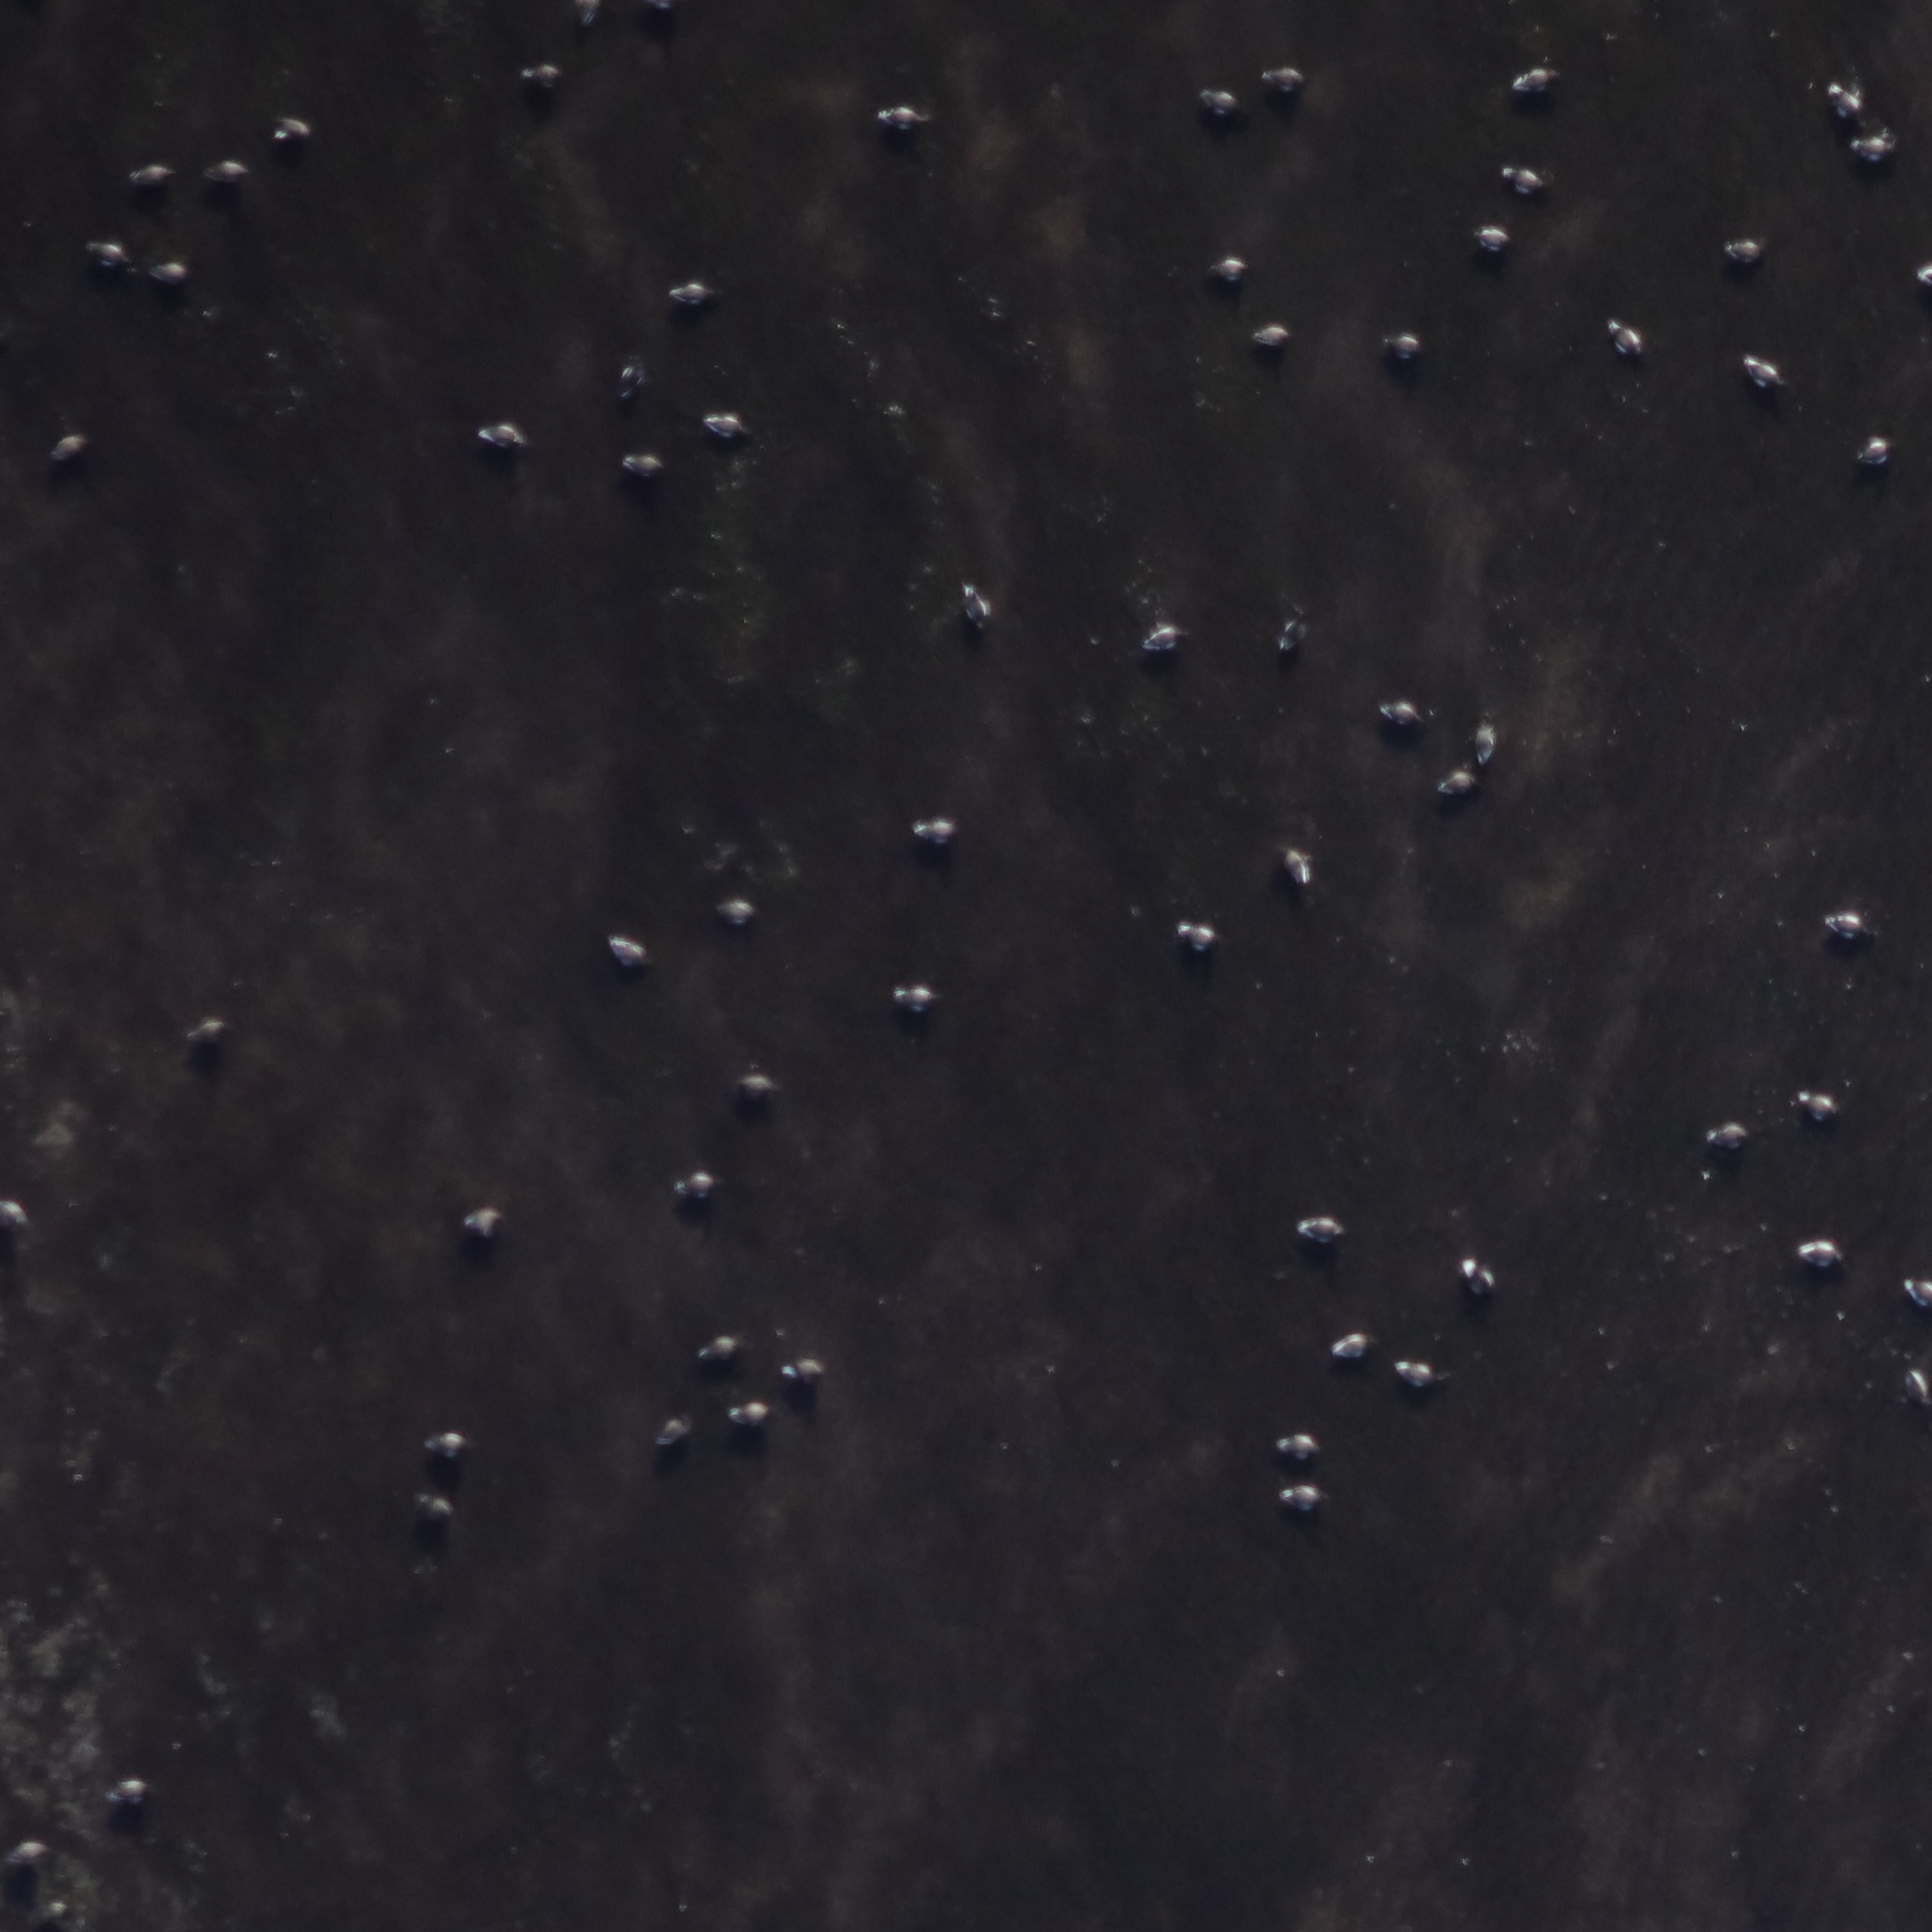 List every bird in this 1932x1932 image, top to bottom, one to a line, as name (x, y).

brant (541, 69)
brant (1281, 79)
brant (1535, 82)
brant (1219, 101)
brant (1848, 103)
brant (902, 122)
brant (294, 131)
brant (1873, 151)
brant (153, 175)
brant (230, 178)
brant (1526, 182)
brant (1495, 241)
brant (1746, 251)
brant (111, 256)
brant (1230, 268)
brant (171, 274)
brant (694, 294)
brant (1268, 333)
brant (1625, 340)
brant (1403, 348)
brant (1764, 373)
brant (632, 381)
brant (727, 427)
brant (503, 435)
brant (65, 450)
brant (1877, 453)
brant (642, 466)
brant (975, 607)
brant (1293, 633)
brant (1158, 637)
brant (1406, 714)
brant (1488, 742)
brant (1465, 780)
brant (938, 829)
brant (1294, 862)
brant (740, 907)
brant (1849, 926)
brant (1192, 931)
brant (633, 950)
brant (916, 997)
brant (218, 1023)
brant (747, 1091)
brant (1819, 1107)
brant (1724, 1133)
brant (694, 1190)
brant (4, 1210)
brant (486, 1213)
brant (1323, 1230)
brant (1822, 1255)
brant (1478, 1280)
brant (1924, 1293)
brant (1349, 1339)
brant (727, 1345)
brant (795, 1367)
brant (1418, 1375)
brant (1924, 1384)
brant (750, 1416)
brant (678, 1425)
brant (1299, 1440)
brant (447, 1448)
brant (1302, 1497)
brant (430, 1509)
brant (139, 1785)
brant (32, 1855)